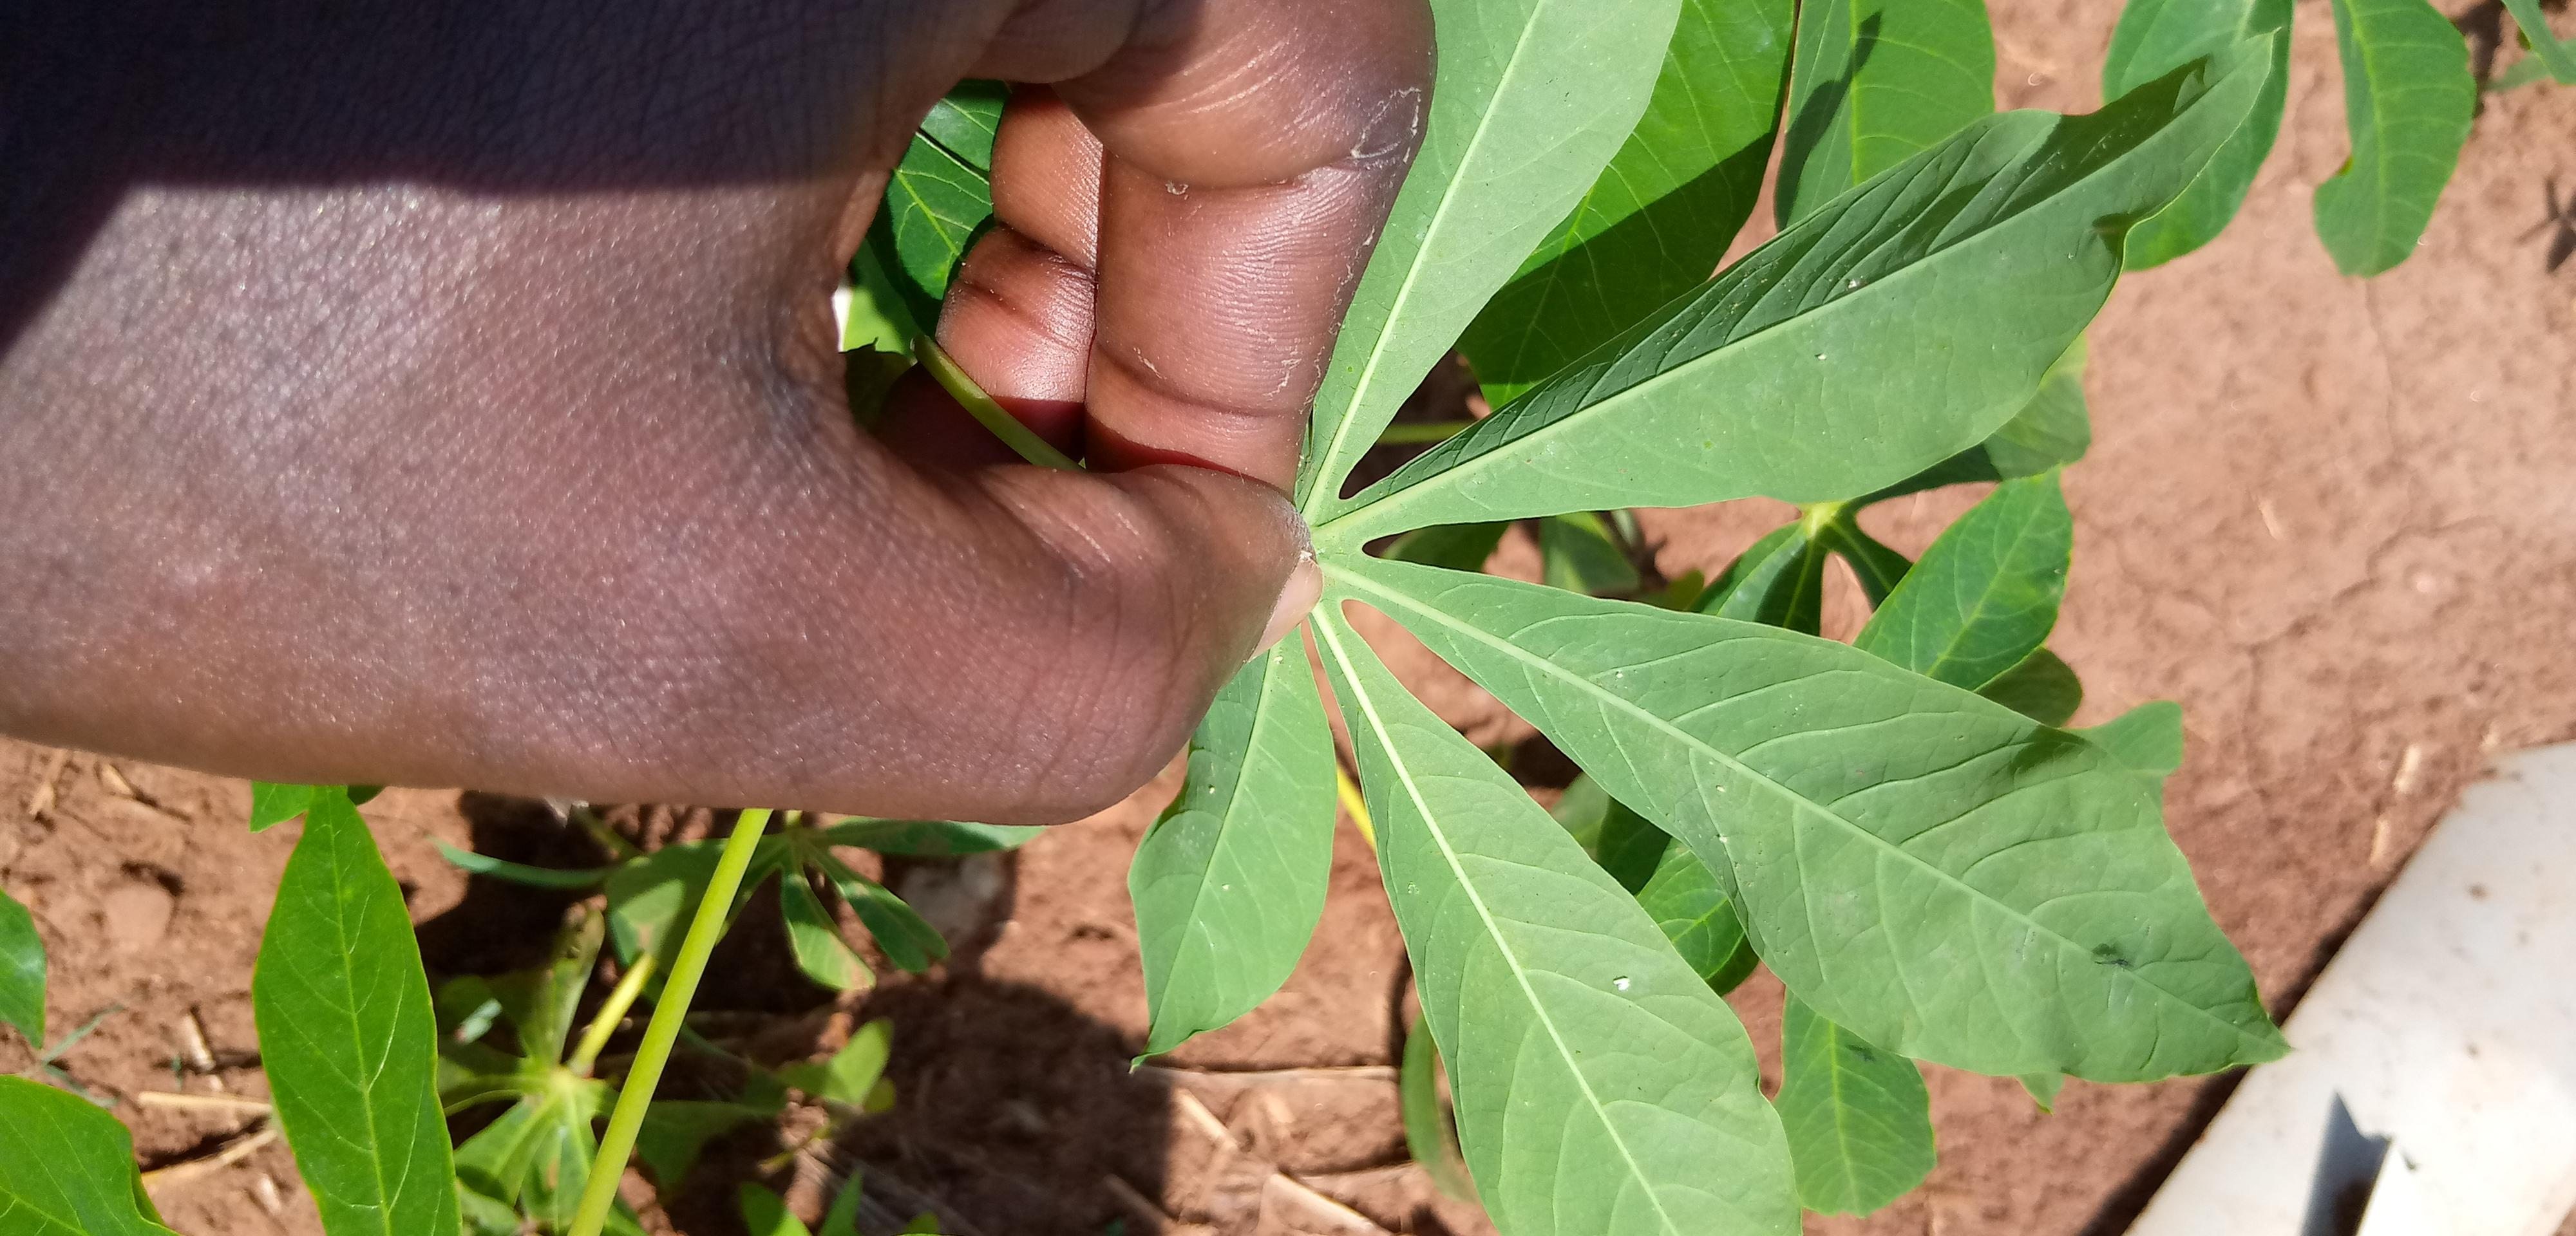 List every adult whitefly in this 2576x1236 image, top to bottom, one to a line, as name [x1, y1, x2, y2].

whitefly [1844, 274, 1864, 291]
whitefly [1812, 350, 1834, 370]
whitefly [1713, 779, 1730, 798]
whitefly [1204, 780, 1224, 800]
whitefly [1716, 829, 1734, 850]
whitefly [1217, 878, 1233, 897]
whitefly [1610, 970, 1634, 997]